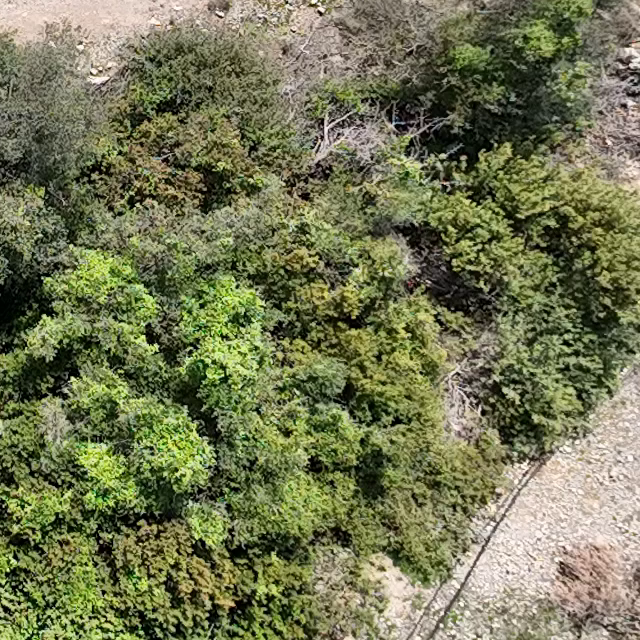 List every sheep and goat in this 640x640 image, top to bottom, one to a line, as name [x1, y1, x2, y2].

None